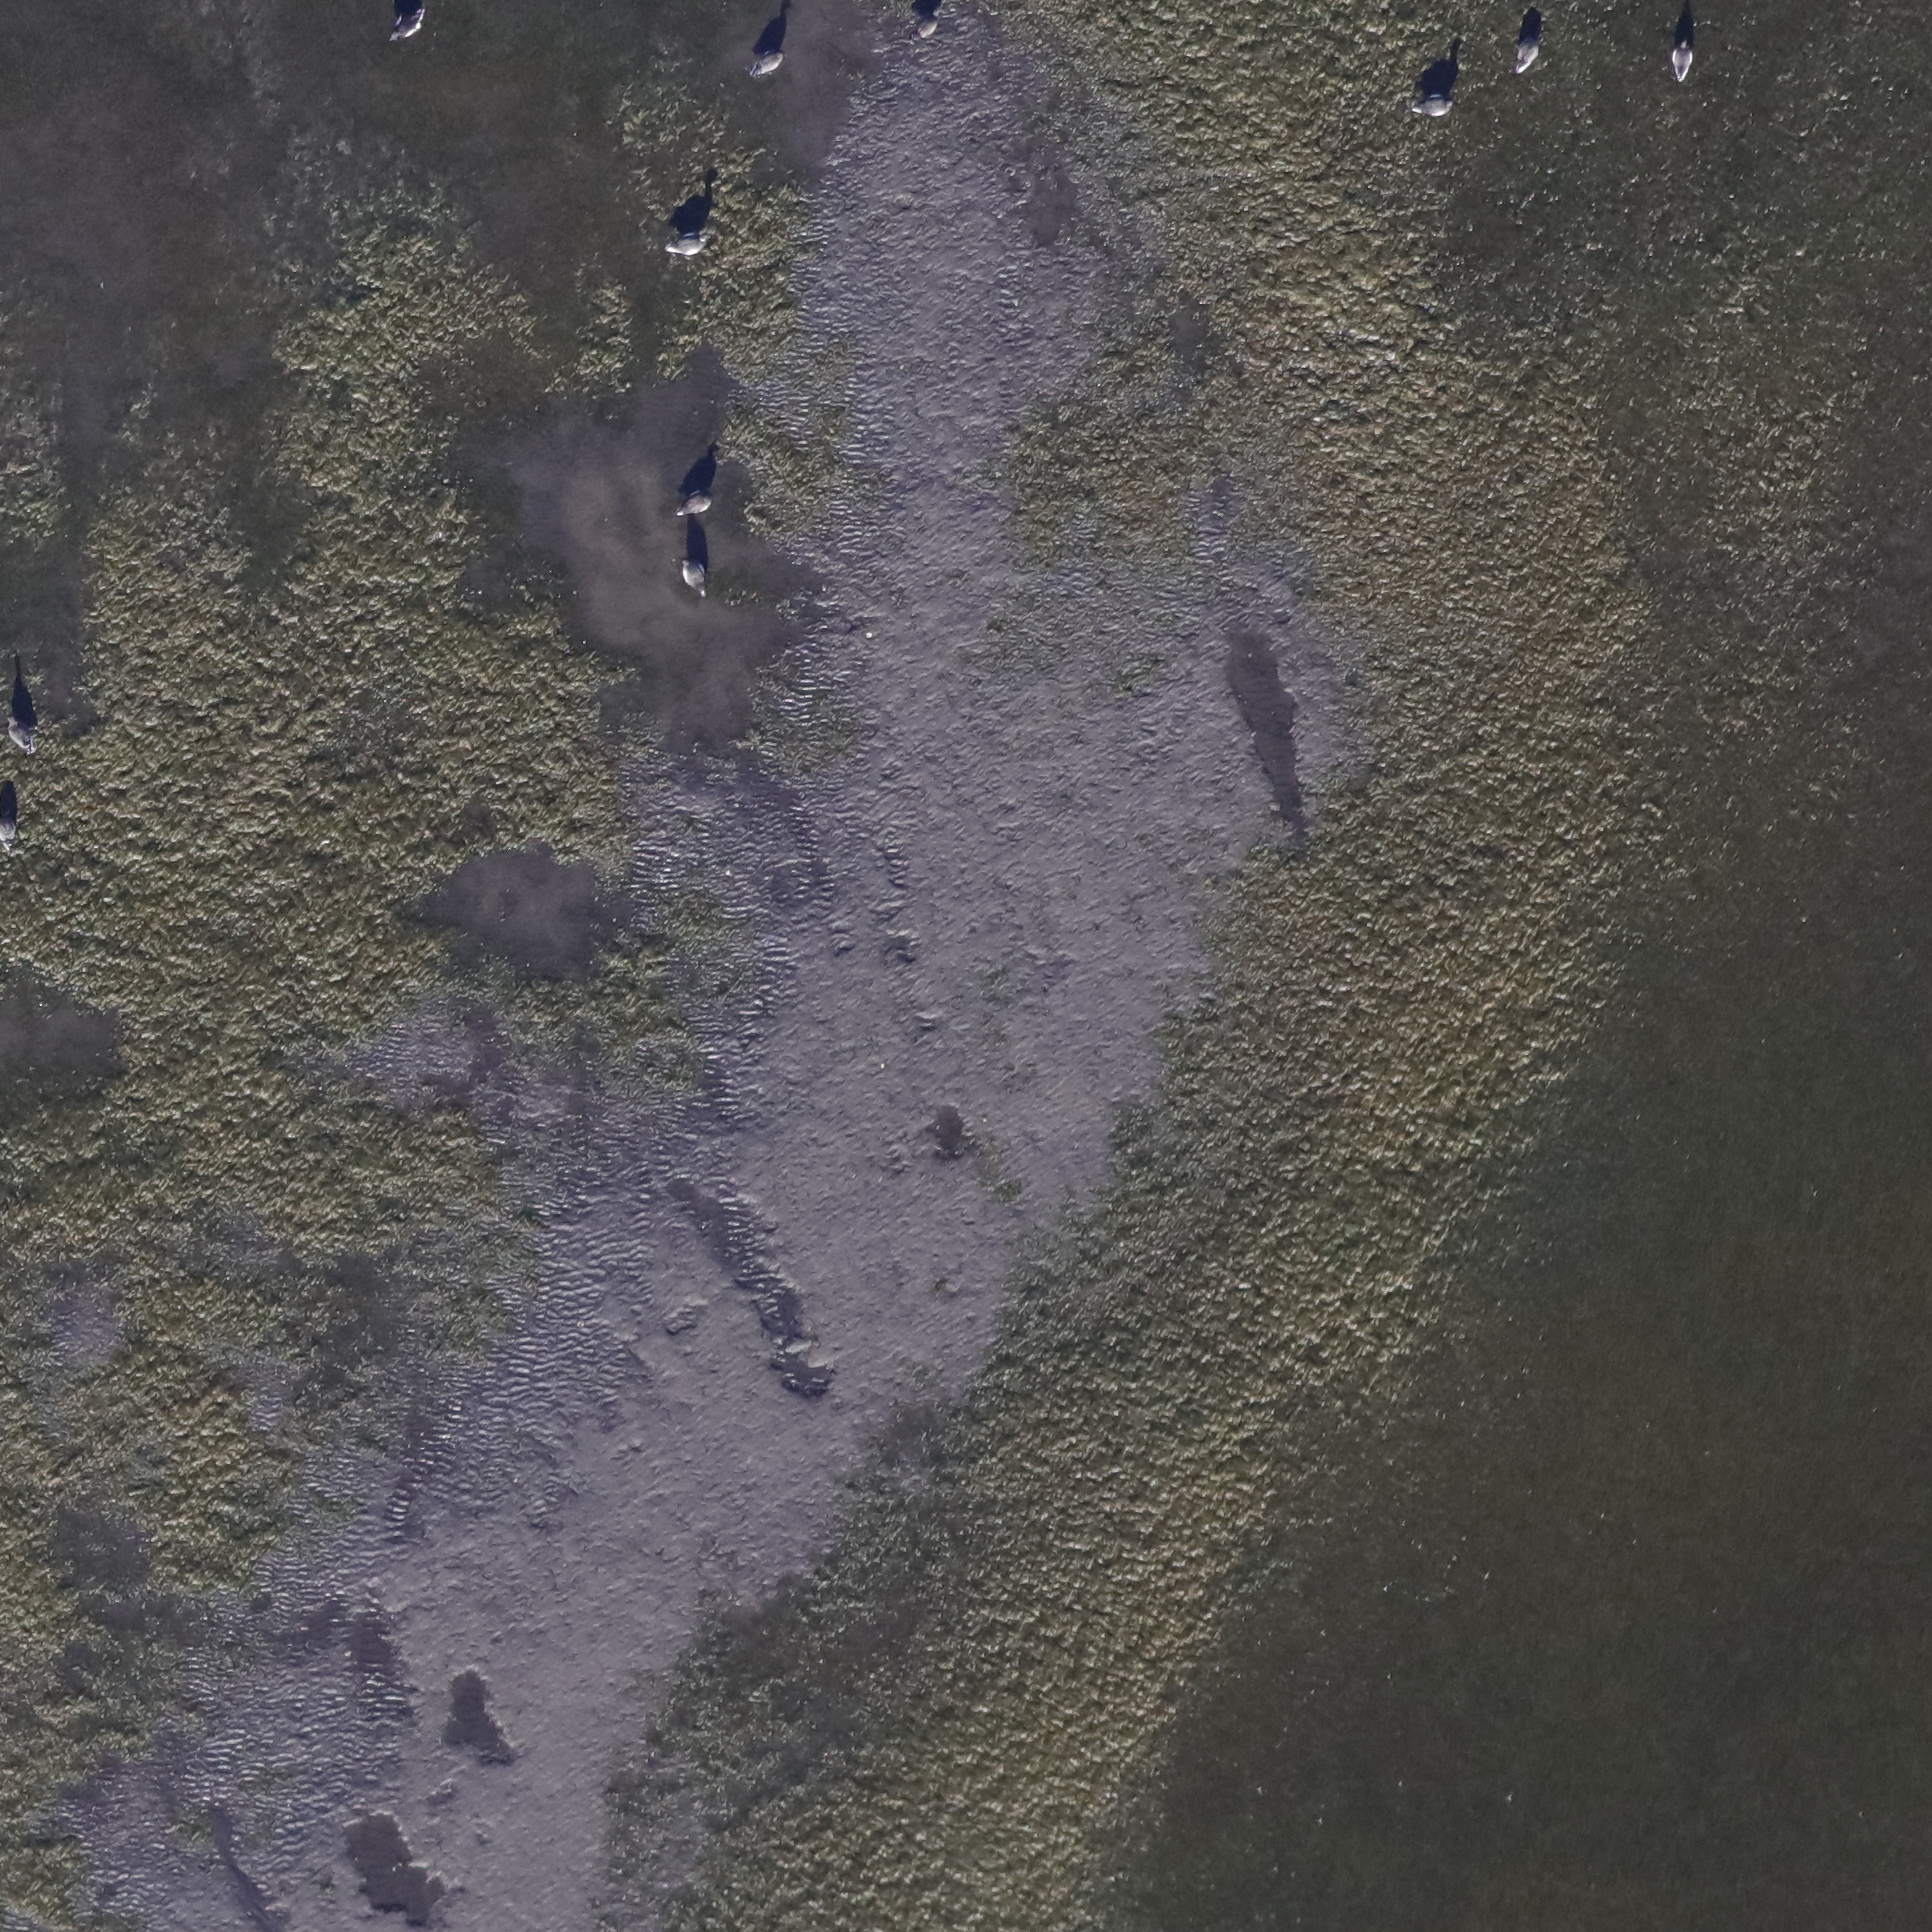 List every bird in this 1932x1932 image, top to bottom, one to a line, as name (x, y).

brant (408, 21)
brant (930, 26)
brant (1525, 53)
brant (1682, 58)
brant (765, 59)
brant (1435, 106)
brant (690, 245)
brant (695, 506)
brant (695, 574)
brant (25, 737)
brant (6, 830)